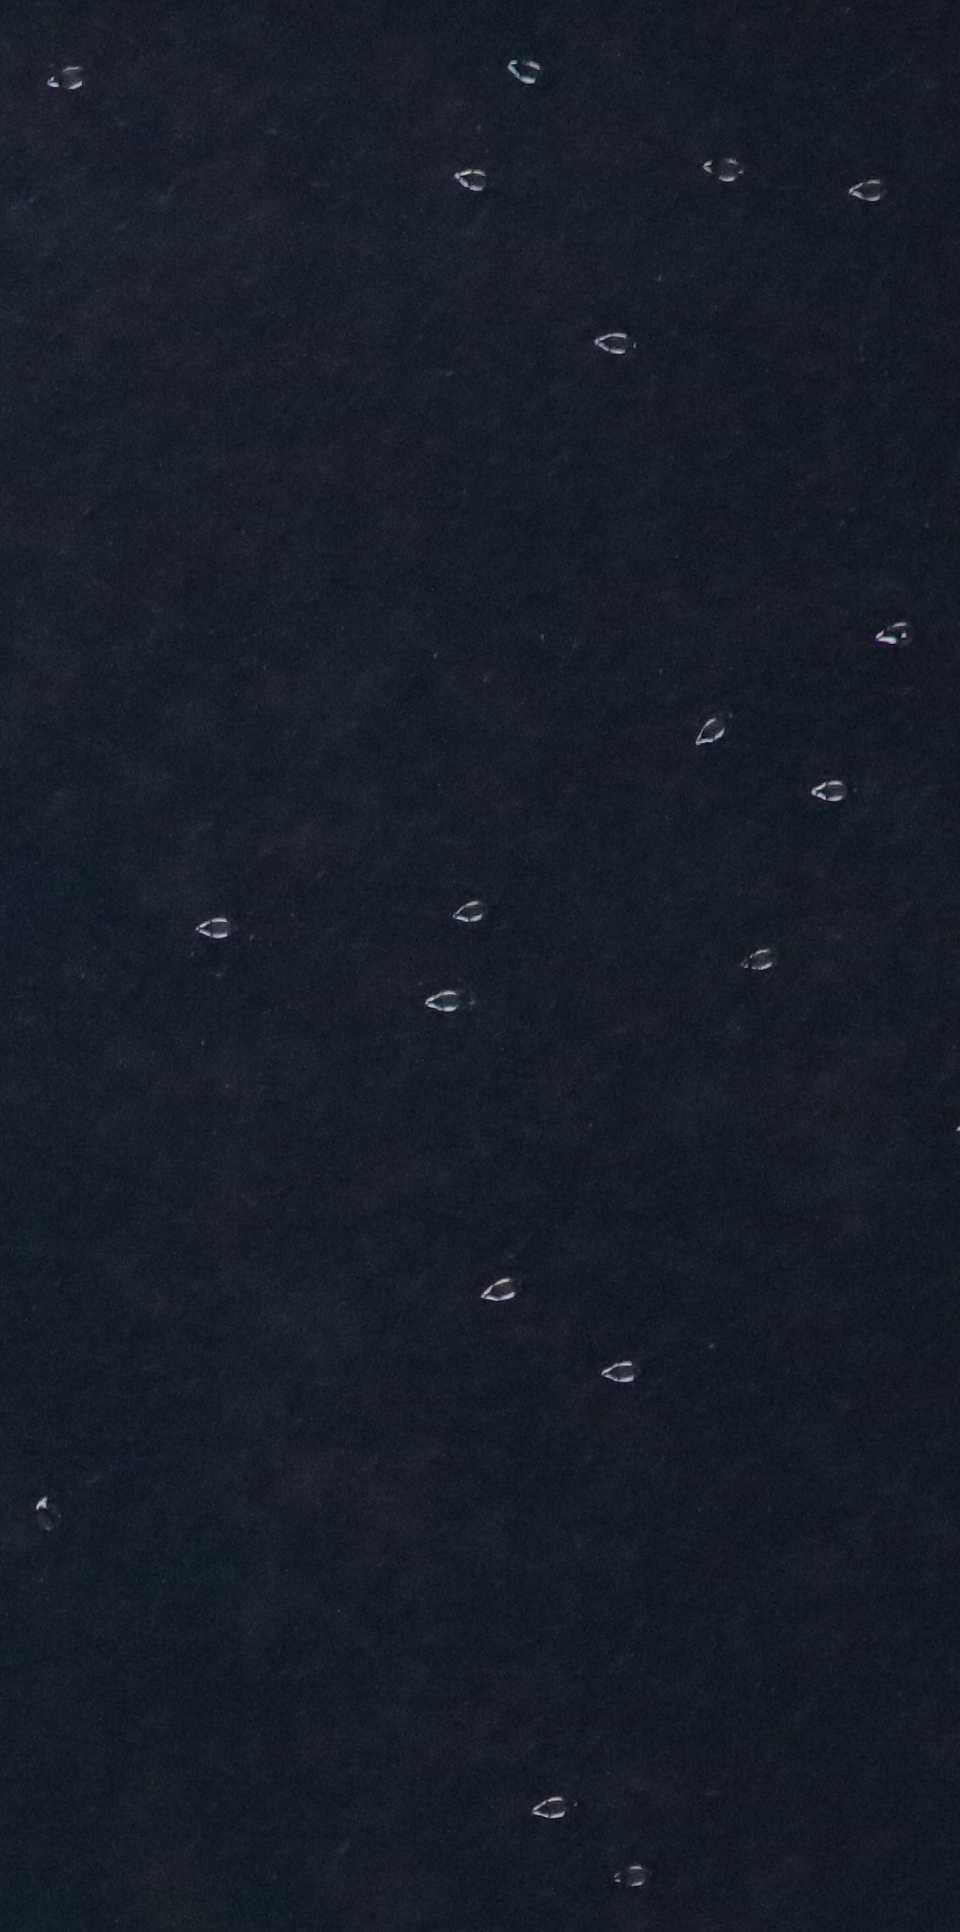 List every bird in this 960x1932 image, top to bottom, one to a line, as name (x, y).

brant (528, 72)
brant (70, 79)
brant (724, 169)
brant (474, 181)
brant (870, 192)
brant (616, 343)
brant (894, 633)
brant (713, 729)
brant (833, 791)
brant (472, 912)
brant (218, 929)
brant (762, 961)
brant (450, 1002)
brant (502, 1289)
brant (622, 1372)
brant (46, 1515)
brant (555, 1806)
brant (634, 1875)